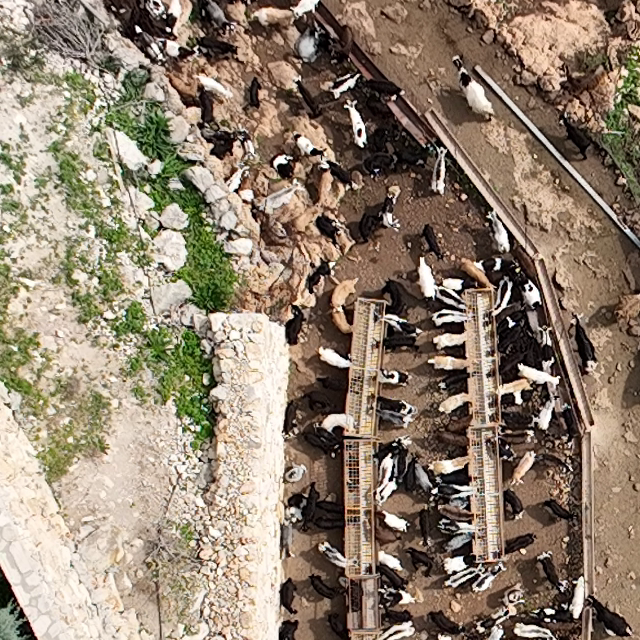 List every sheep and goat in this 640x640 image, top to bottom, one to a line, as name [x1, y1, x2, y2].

goat [200, 0, 236, 32]
goat [292, 0, 319, 17]
goat [146, 1, 166, 21]
goat [165, 1, 180, 37]
goat [174, 1, 193, 36]
goat [227, 2, 251, 30]
goat [251, 6, 295, 29]
goat [298, 13, 320, 61]
goat [135, 25, 166, 65]
goat [328, 25, 353, 55]
goat [197, 36, 239, 55]
goat [161, 38, 199, 58]
goat [451, 56, 497, 120]
goat [562, 63, 603, 95]
goat [165, 72, 196, 96]
goat [320, 73, 360, 100]
goat [362, 74, 406, 100]
goat [192, 75, 234, 99]
goat [292, 76, 318, 114]
goat [250, 77, 260, 108]
goat [197, 83, 215, 121]
goat [344, 100, 368, 147]
goat [559, 112, 592, 158]
goat [368, 120, 388, 153]
goat [201, 129, 238, 140]
goat [239, 130, 255, 161]
goat [292, 130, 327, 157]
goat [209, 132, 232, 157]
goat [395, 143, 429, 163]
goat [432, 145, 448, 196]
goat [272, 152, 295, 179]
goat [362, 155, 395, 181]
goat [319, 159, 351, 183]
goat [226, 162, 249, 191]
goat [260, 179, 301, 214]
goat [382, 192, 402, 233]
goat [360, 207, 383, 243]
goat [486, 208, 511, 253]
goat [314, 215, 337, 246]
goat [420, 223, 447, 262]
goat [417, 256, 436, 300]
goat [460, 257, 496, 292]
goat [473, 260, 515, 273]
goat [317, 261, 334, 276]
goat [444, 268, 486, 289]
goat [516, 270, 541, 308]
goat [307, 271, 320, 294]
goat [484, 276, 512, 317]
goat [330, 278, 358, 312]
goat [440, 278, 473, 289]
goat [387, 279, 433, 309]
goat [433, 285, 472, 309]
goat [613, 285, 639, 319]
goat [285, 305, 303, 346]
goat [332, 307, 356, 332]
goat [431, 310, 473, 327]
goat [485, 310, 526, 337]
goat [570, 311, 599, 373]
goat [374, 312, 422, 337]
goat [494, 319, 525, 352]
goat [537, 325, 555, 370]
goat [431, 329, 477, 350]
goat [522, 330, 538, 366]
goat [374, 337, 420, 351]
goat [318, 346, 357, 368]
goat [486, 349, 526, 377]
goat [427, 356, 479, 370]
goat [517, 363, 559, 385]
goat [371, 368, 412, 387]
goat [438, 372, 479, 389]
goat [314, 376, 362, 392]
goat [494, 378, 533, 396]
goat [488, 390, 533, 407]
goat [305, 392, 335, 414]
goat [438, 393, 474, 414]
goat [371, 394, 418, 415]
goat [536, 397, 555, 430]
goat [281, 399, 296, 439]
goat [561, 402, 579, 439]
goat [368, 405, 411, 427]
goat [443, 411, 479, 432]
goat [489, 411, 538, 428]
goat [322, 414, 357, 431]
goat [314, 424, 344, 448]
goat [494, 428, 534, 444]
goat [435, 431, 480, 447]
goat [303, 433, 337, 457]
goat [372, 436, 411, 459]
goat [486, 437, 516, 462]
goat [392, 439, 407, 483]
goat [444, 446, 469, 459]
goat [510, 450, 536, 486]
goat [372, 452, 391, 497]
goat [430, 452, 474, 475]
goat [537, 453, 573, 473]
goat [401, 456, 418, 490]
goat [415, 460, 433, 491]
goat [284, 464, 305, 483]
goat [434, 475, 476, 486]
goat [377, 479, 396, 506]
goat [300, 482, 319, 532]
goat [428, 486, 479, 500]
goat [503, 487, 525, 519]
goat [286, 492, 308, 521]
goat [544, 498, 576, 521]
goat [317, 500, 360, 515]
goat [437, 504, 483, 520]
goat [418, 507, 433, 546]
goat [378, 509, 408, 532]
goat [314, 512, 361, 529]
goat [367, 516, 400, 543]
goat [437, 520, 484, 534]
goat [280, 521, 297, 560]
goat [441, 532, 478, 552]
goat [497, 533, 534, 559]
goat [317, 542, 360, 569]
goat [405, 547, 436, 578]
goat [377, 550, 403, 572]
goat [537, 551, 567, 592]
goat [442, 552, 483, 573]
goat [471, 562, 506, 591]
goat [367, 564, 408, 590]
goat [443, 564, 484, 588]
goat [308, 575, 342, 599]
goat [337, 575, 358, 589]
goat [569, 575, 585, 619]
goat [279, 578, 298, 616]
goat [345, 582, 363, 610]
goat [503, 583, 524, 605]
goat [378, 586, 416, 608]
goat [586, 594, 634, 638]
goat [475, 607, 509, 632]
goat [520, 608, 570, 623]
goat [428, 609, 467, 635]
goat [381, 610, 413, 624]
goat [328, 612, 352, 639]
goat [279, 620, 298, 639]
goat [367, 622, 414, 639]
goat [515, 623, 559, 639]
goat [487, 626, 504, 639]